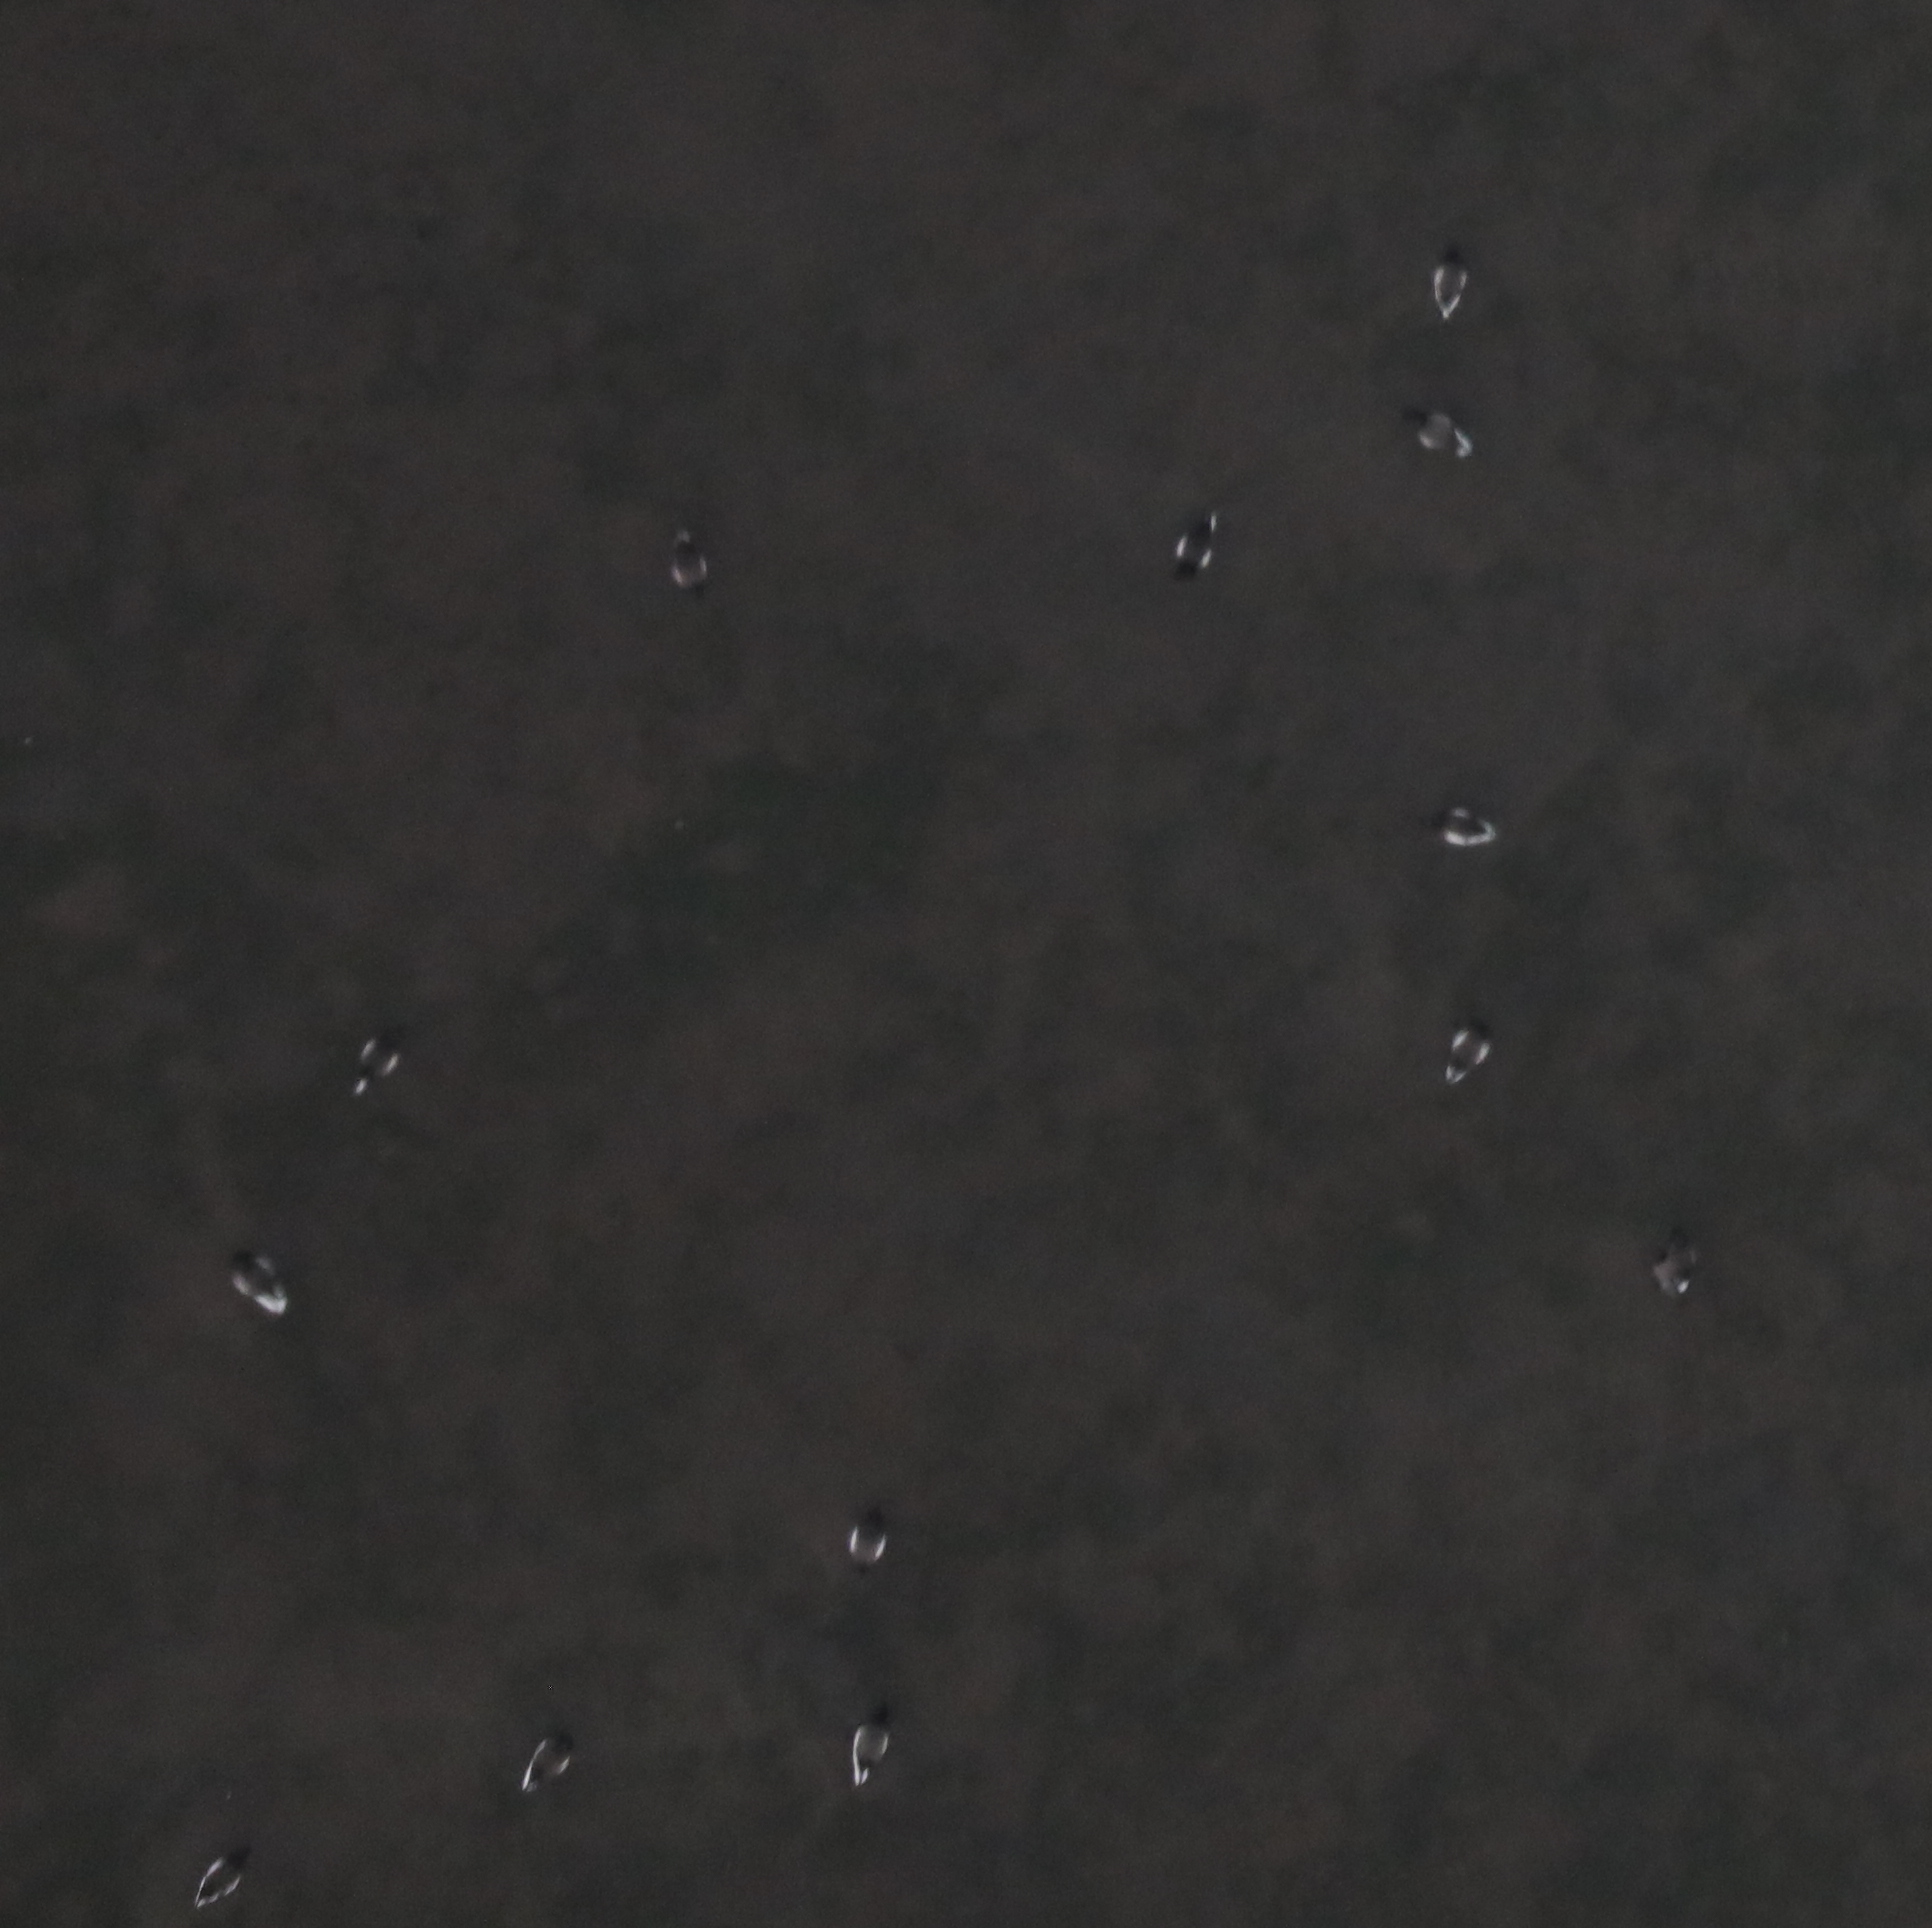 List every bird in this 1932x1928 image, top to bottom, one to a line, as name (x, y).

brant (1447, 286)
brant (1439, 435)
brant (1194, 551)
brant (691, 568)
brant (1465, 827)
brant (1469, 1053)
brant (376, 1063)
brant (1675, 1269)
brant (257, 1281)
brant (867, 1546)
brant (872, 1744)
brant (550, 1761)
brant (221, 1881)